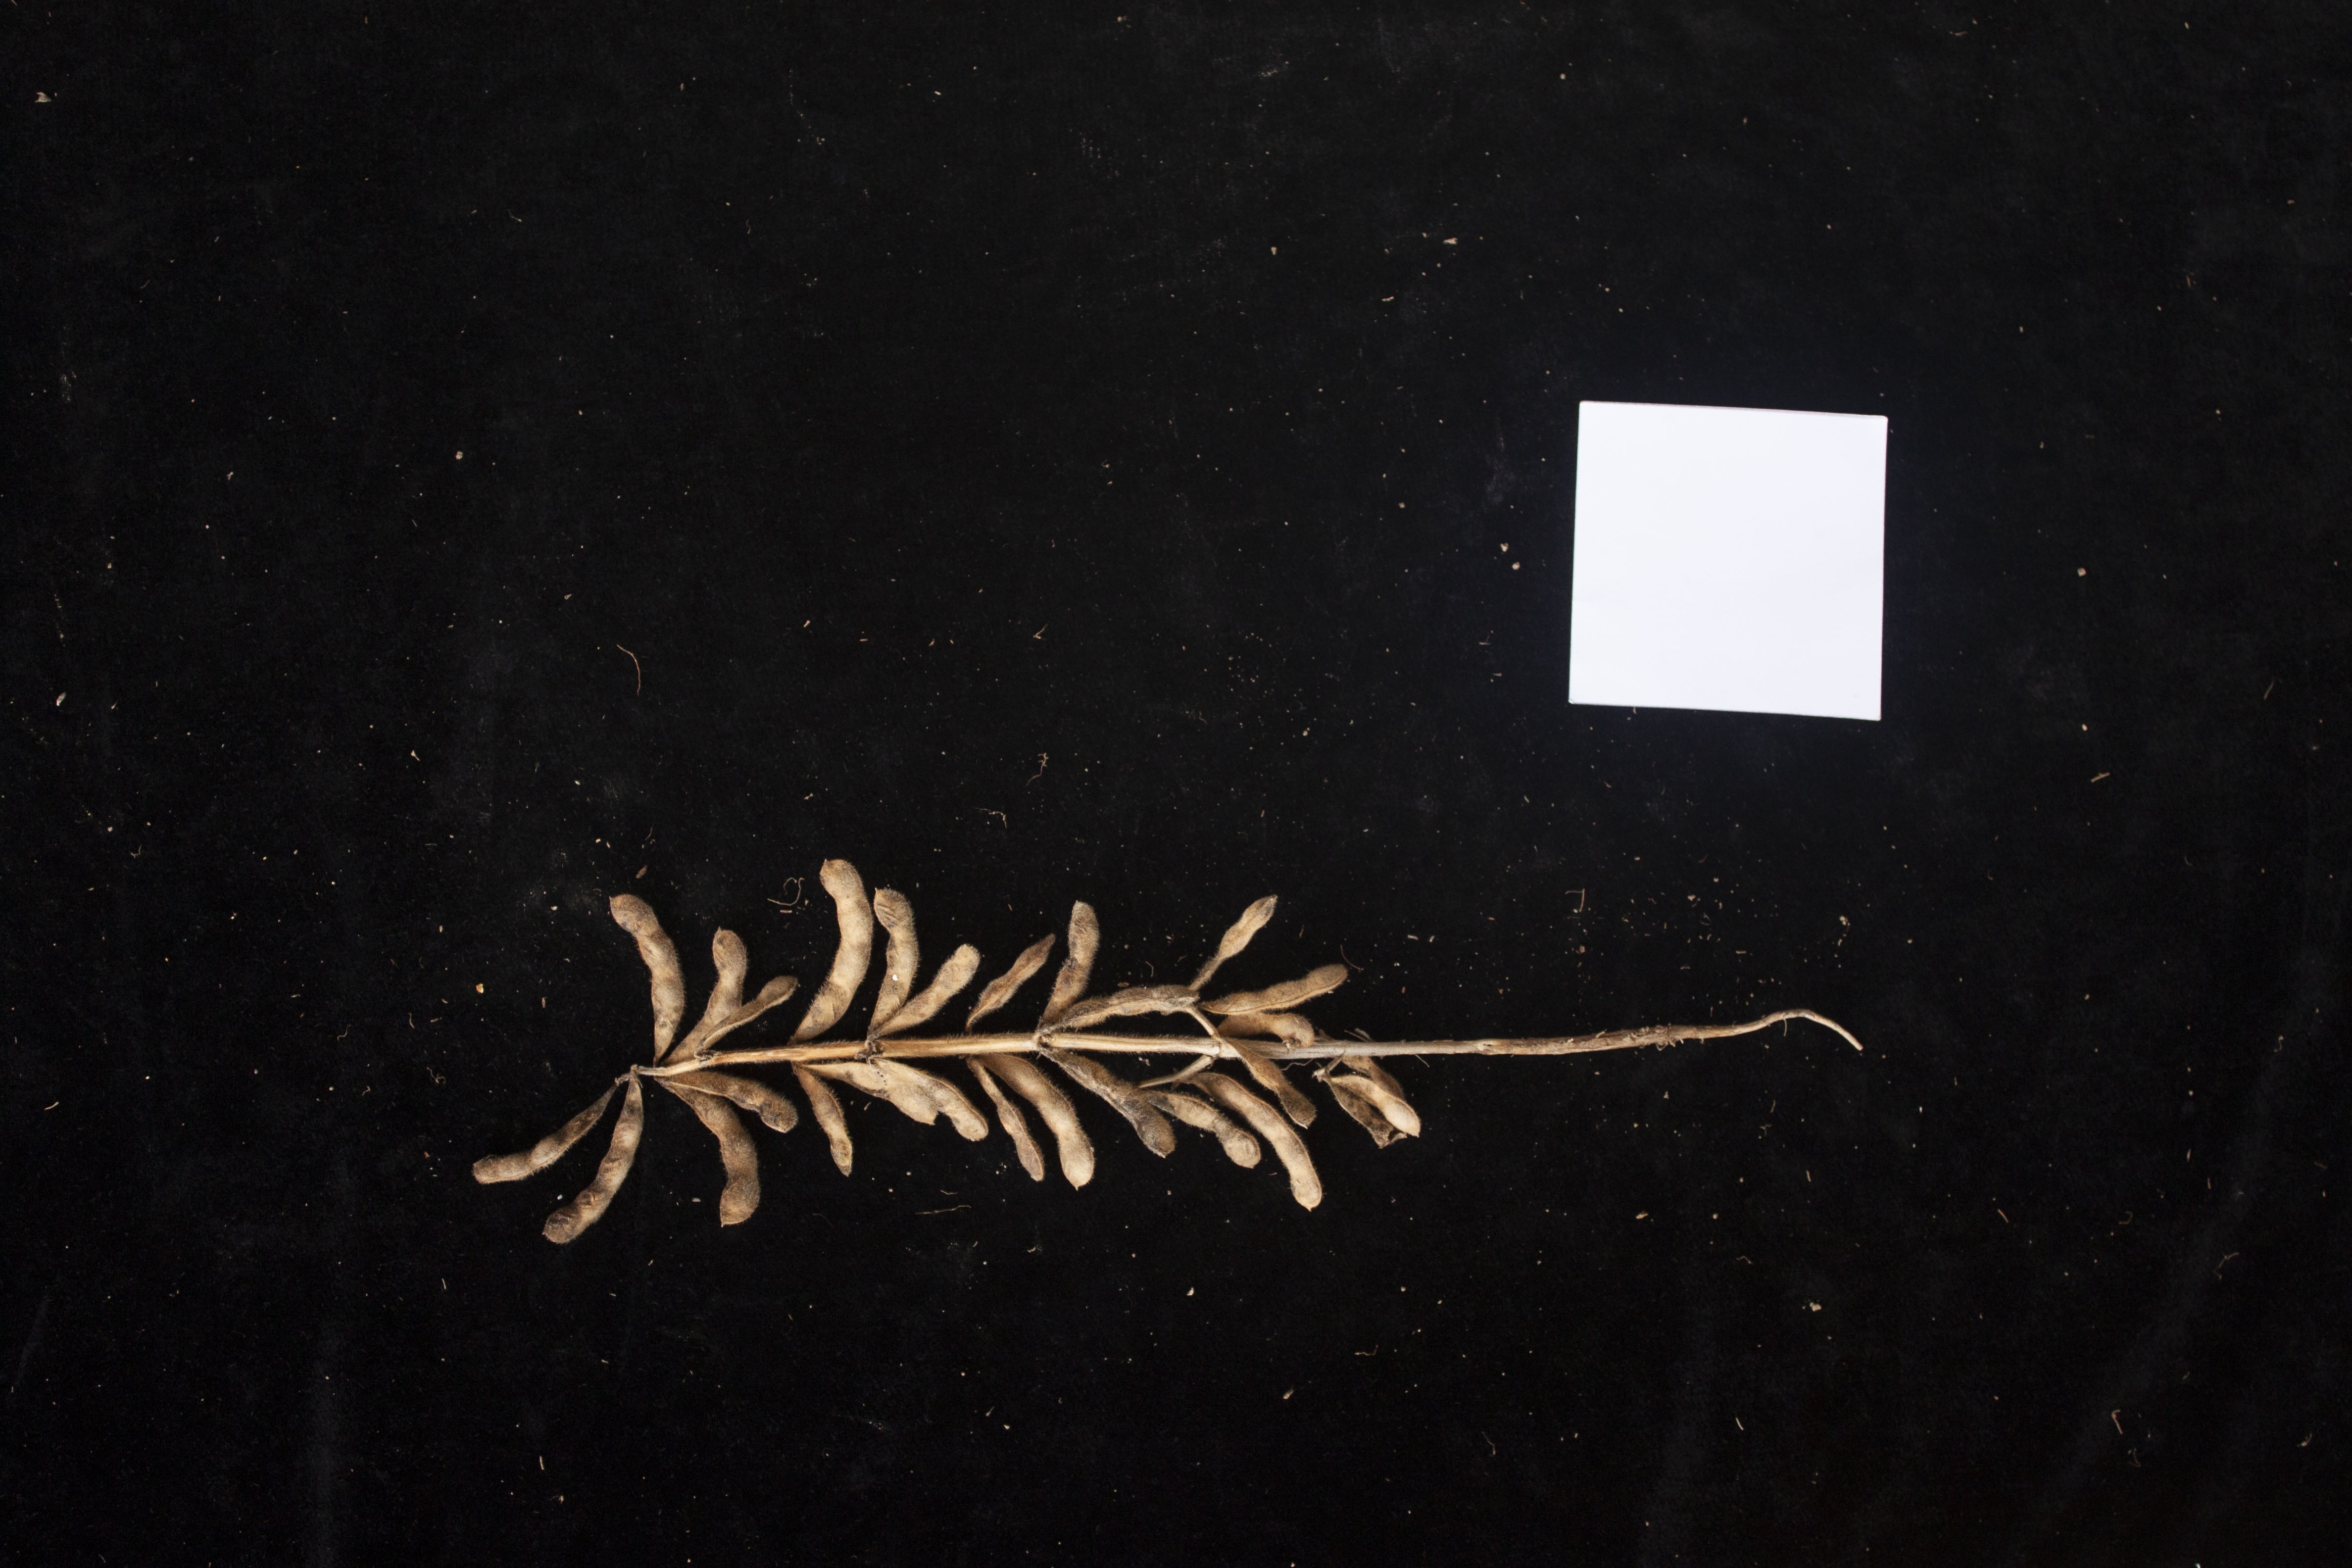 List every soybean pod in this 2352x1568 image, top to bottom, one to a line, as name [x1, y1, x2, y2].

soybean pod [790, 861, 873, 1042]
soybean pod [869, 891, 918, 1036]
soybean pod [1193, 895, 1276, 989]
soybean pod [610, 896, 684, 1068]
soybean pod [1039, 903, 1097, 1027]
soybean pod [671, 928, 747, 1059]
soybean pod [966, 937, 1055, 1027]
soybean pod [880, 946, 978, 1036]
soybean pod [1201, 967, 1346, 1015]
soybean pod [729, 977, 797, 1031]
soybean pod [1049, 987, 1197, 1034]
soybean pod [1218, 1014, 1317, 1048]
soybean pod [1225, 1041, 1316, 1128]
soybean pod [1042, 1051, 1171, 1159]
soybean pod [982, 1054, 1095, 1189]
soybean pod [876, 1060, 986, 1142]
soybean pod [794, 1061, 934, 1127]
soybean pod [970, 1064, 1044, 1181]
soybean pod [792, 1067, 852, 1176]
soybean pod [667, 1073, 799, 1132]
soybean pod [1184, 1075, 1322, 1208]
soybean pod [1332, 1077, 1420, 1139]
soybean pod [544, 1078, 642, 1244]
soybean pod [662, 1086, 759, 1230]
soybean pod [470, 1090, 617, 1183]
soybean pod [1141, 1092, 1259, 1169]